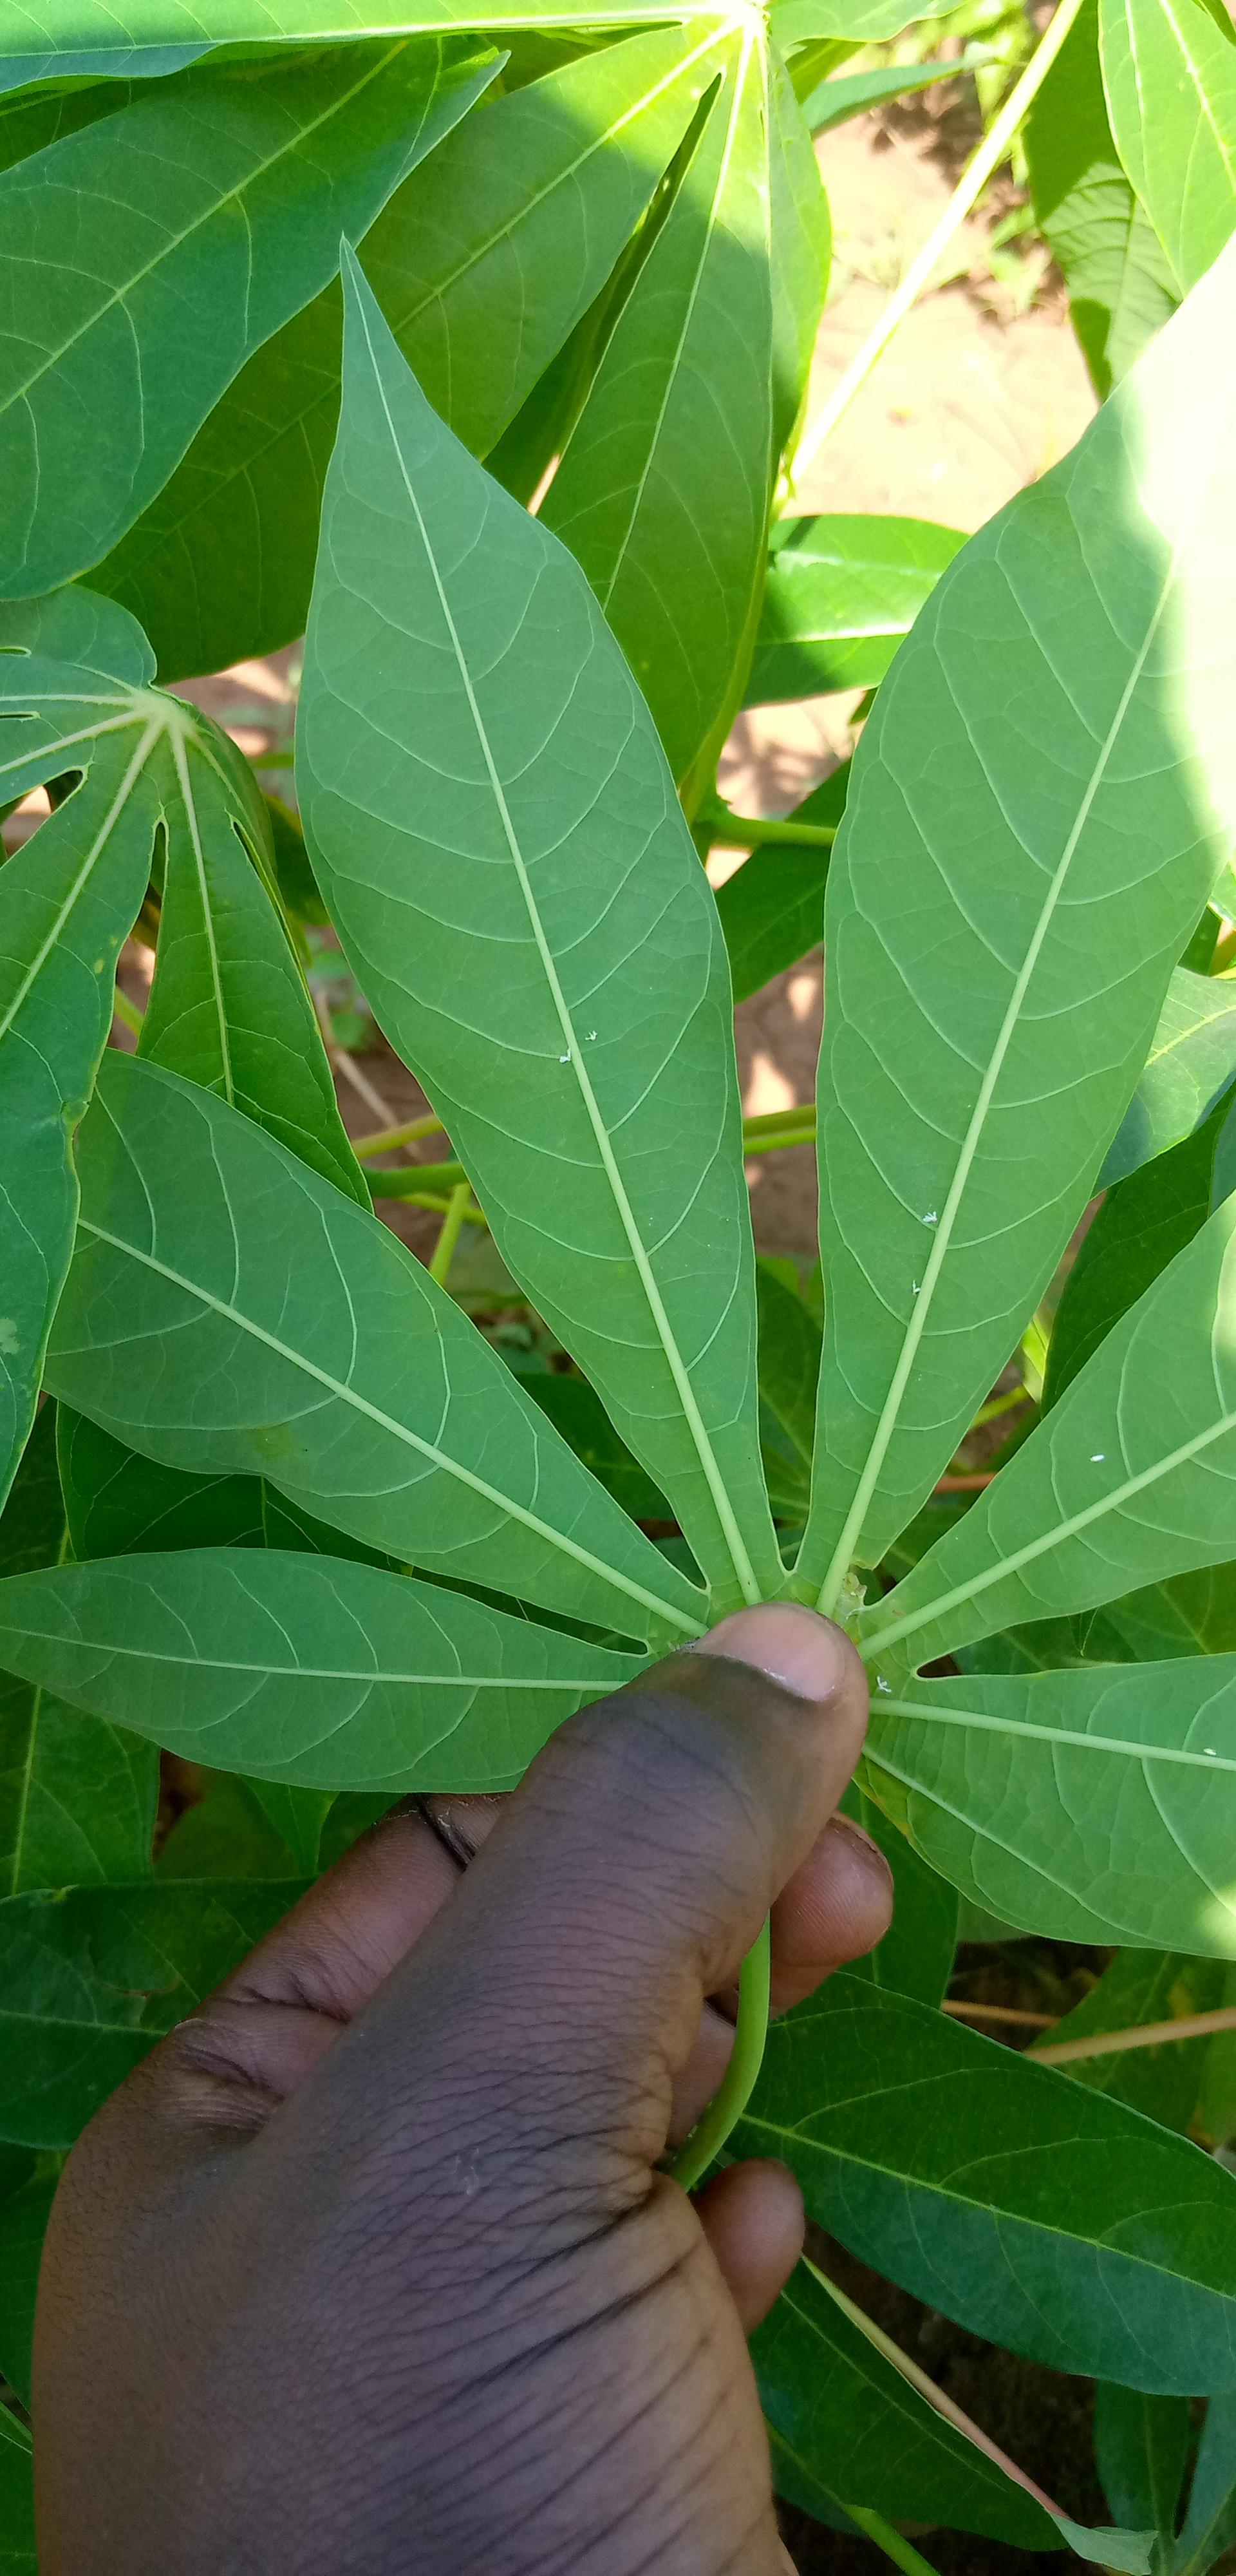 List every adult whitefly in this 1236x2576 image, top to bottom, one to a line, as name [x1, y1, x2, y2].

whitefly [582, 1028, 601, 1045]
whitefly [556, 1045, 572, 1065]
whitefly [918, 1207, 942, 1229]
whitefly [908, 1276, 924, 1298]
whitefly [1088, 1448, 1105, 1466]
whitefly [873, 1672, 895, 1700]
whitefly [1200, 1745, 1221, 1763]